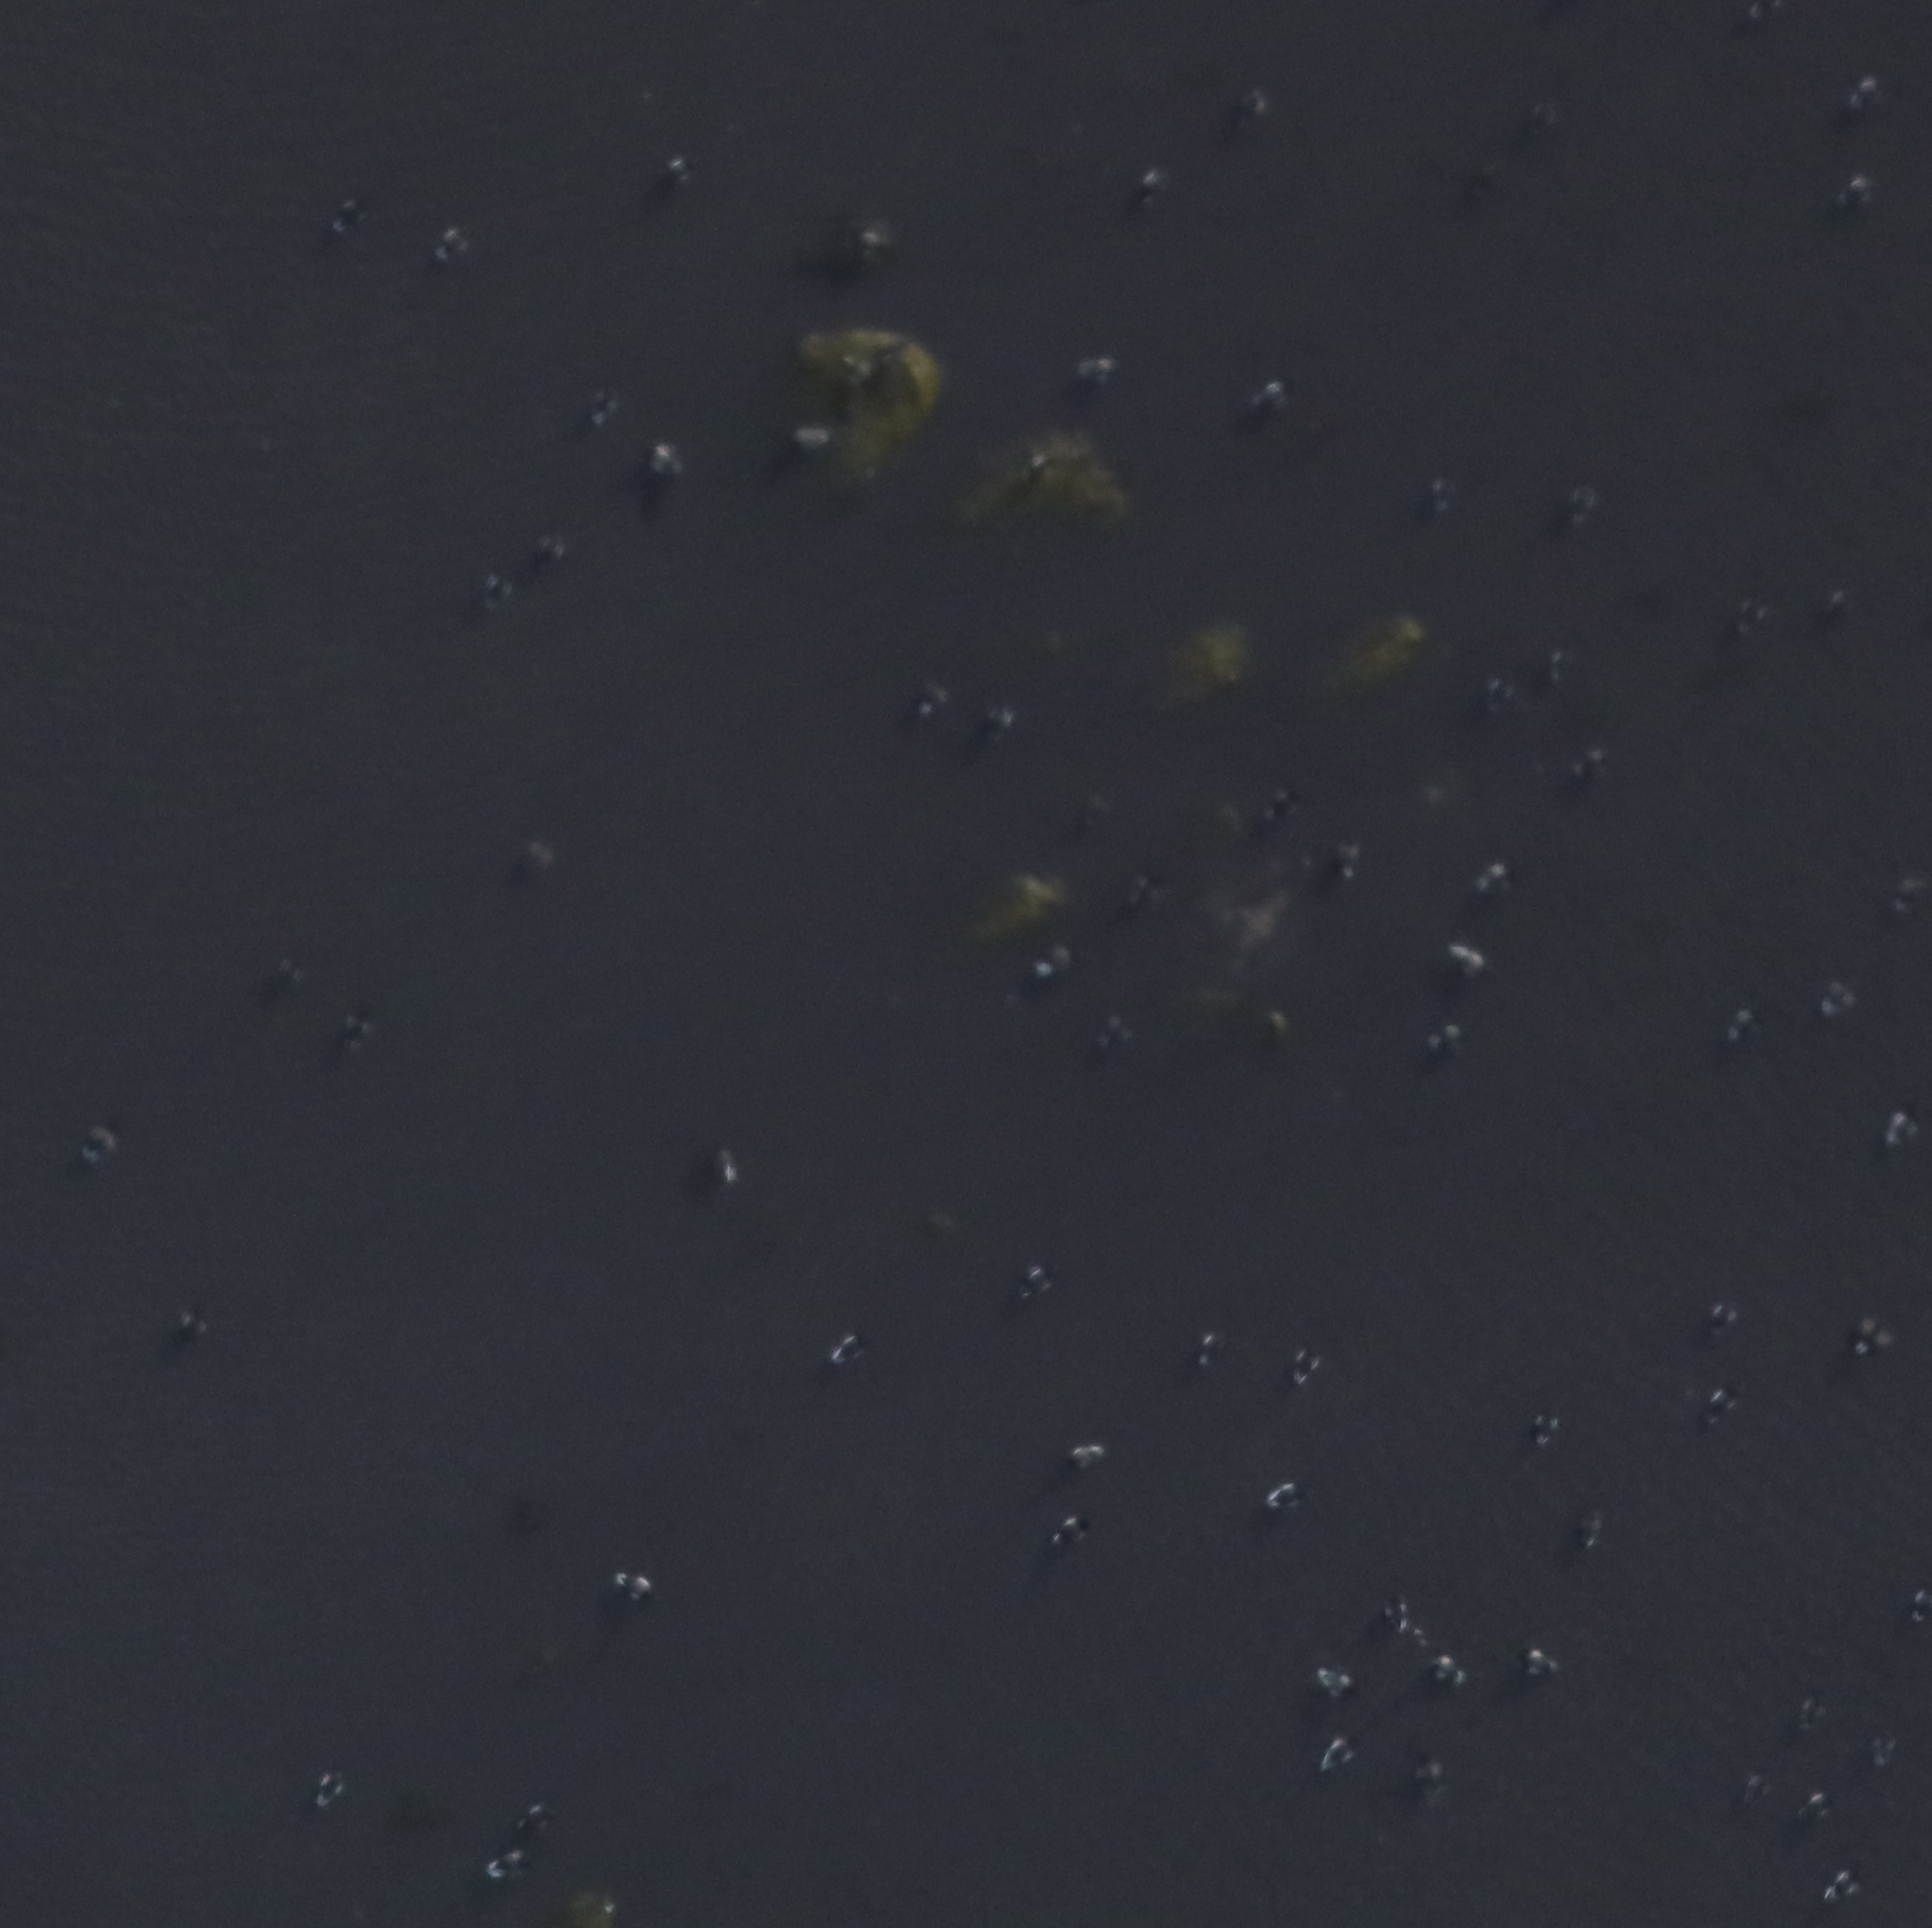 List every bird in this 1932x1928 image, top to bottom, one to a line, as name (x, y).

brant (1867, 88)
brant (1250, 108)
brant (1544, 119)
brant (676, 172)
brant (1152, 184)
brant (1850, 192)
brant (348, 217)
brant (865, 237)
brant (452, 243)
brant (1087, 371)
brant (857, 372)
brant (1276, 396)
brant (603, 409)
other bird (816, 436)
brant (661, 464)
brant (1040, 471)
brant (1442, 490)
brant (1585, 505)
brant (549, 554)
brant (498, 592)
brant (1840, 600)
brant (1748, 617)
brant (1563, 664)
brant (1503, 695)
brant (936, 696)
brant (996, 717)
brant (1589, 759)
brant (1285, 804)
other bird (1093, 809)
other bird (530, 862)
brant (1344, 863)
brant (1495, 877)
brant (1151, 891)
brant (1917, 895)
brant (1060, 957)
brant (1467, 963)
brant (286, 977)
brant (1841, 996)
brant (356, 1022)
brant (1737, 1027)
brant (1111, 1032)
brant (1442, 1042)
brant (1898, 1129)
brant (100, 1143)
brant (725, 1163)
brant (1037, 1285)
brant (1725, 1316)
brant (192, 1326)
brant (1867, 1337)
brant (846, 1347)
brant (1209, 1348)
brant (1310, 1366)
brant (1722, 1401)
brant (1541, 1428)
brant (1088, 1452)
brant (1287, 1493)
brant (1586, 1520)
brant (1069, 1525)
brant (639, 1585)
brant (1930, 1598)
brant (1395, 1609)
brant (1539, 1662)
brant (1444, 1666)
brant (1332, 1683)
brant (1812, 1712)
brant (1337, 1746)
brant (1886, 1748)
brant (1427, 1780)
brant (331, 1788)
brant (1758, 1788)
brant (1813, 1807)
brant (537, 1816)
brant (515, 1865)
brant (1836, 1883)